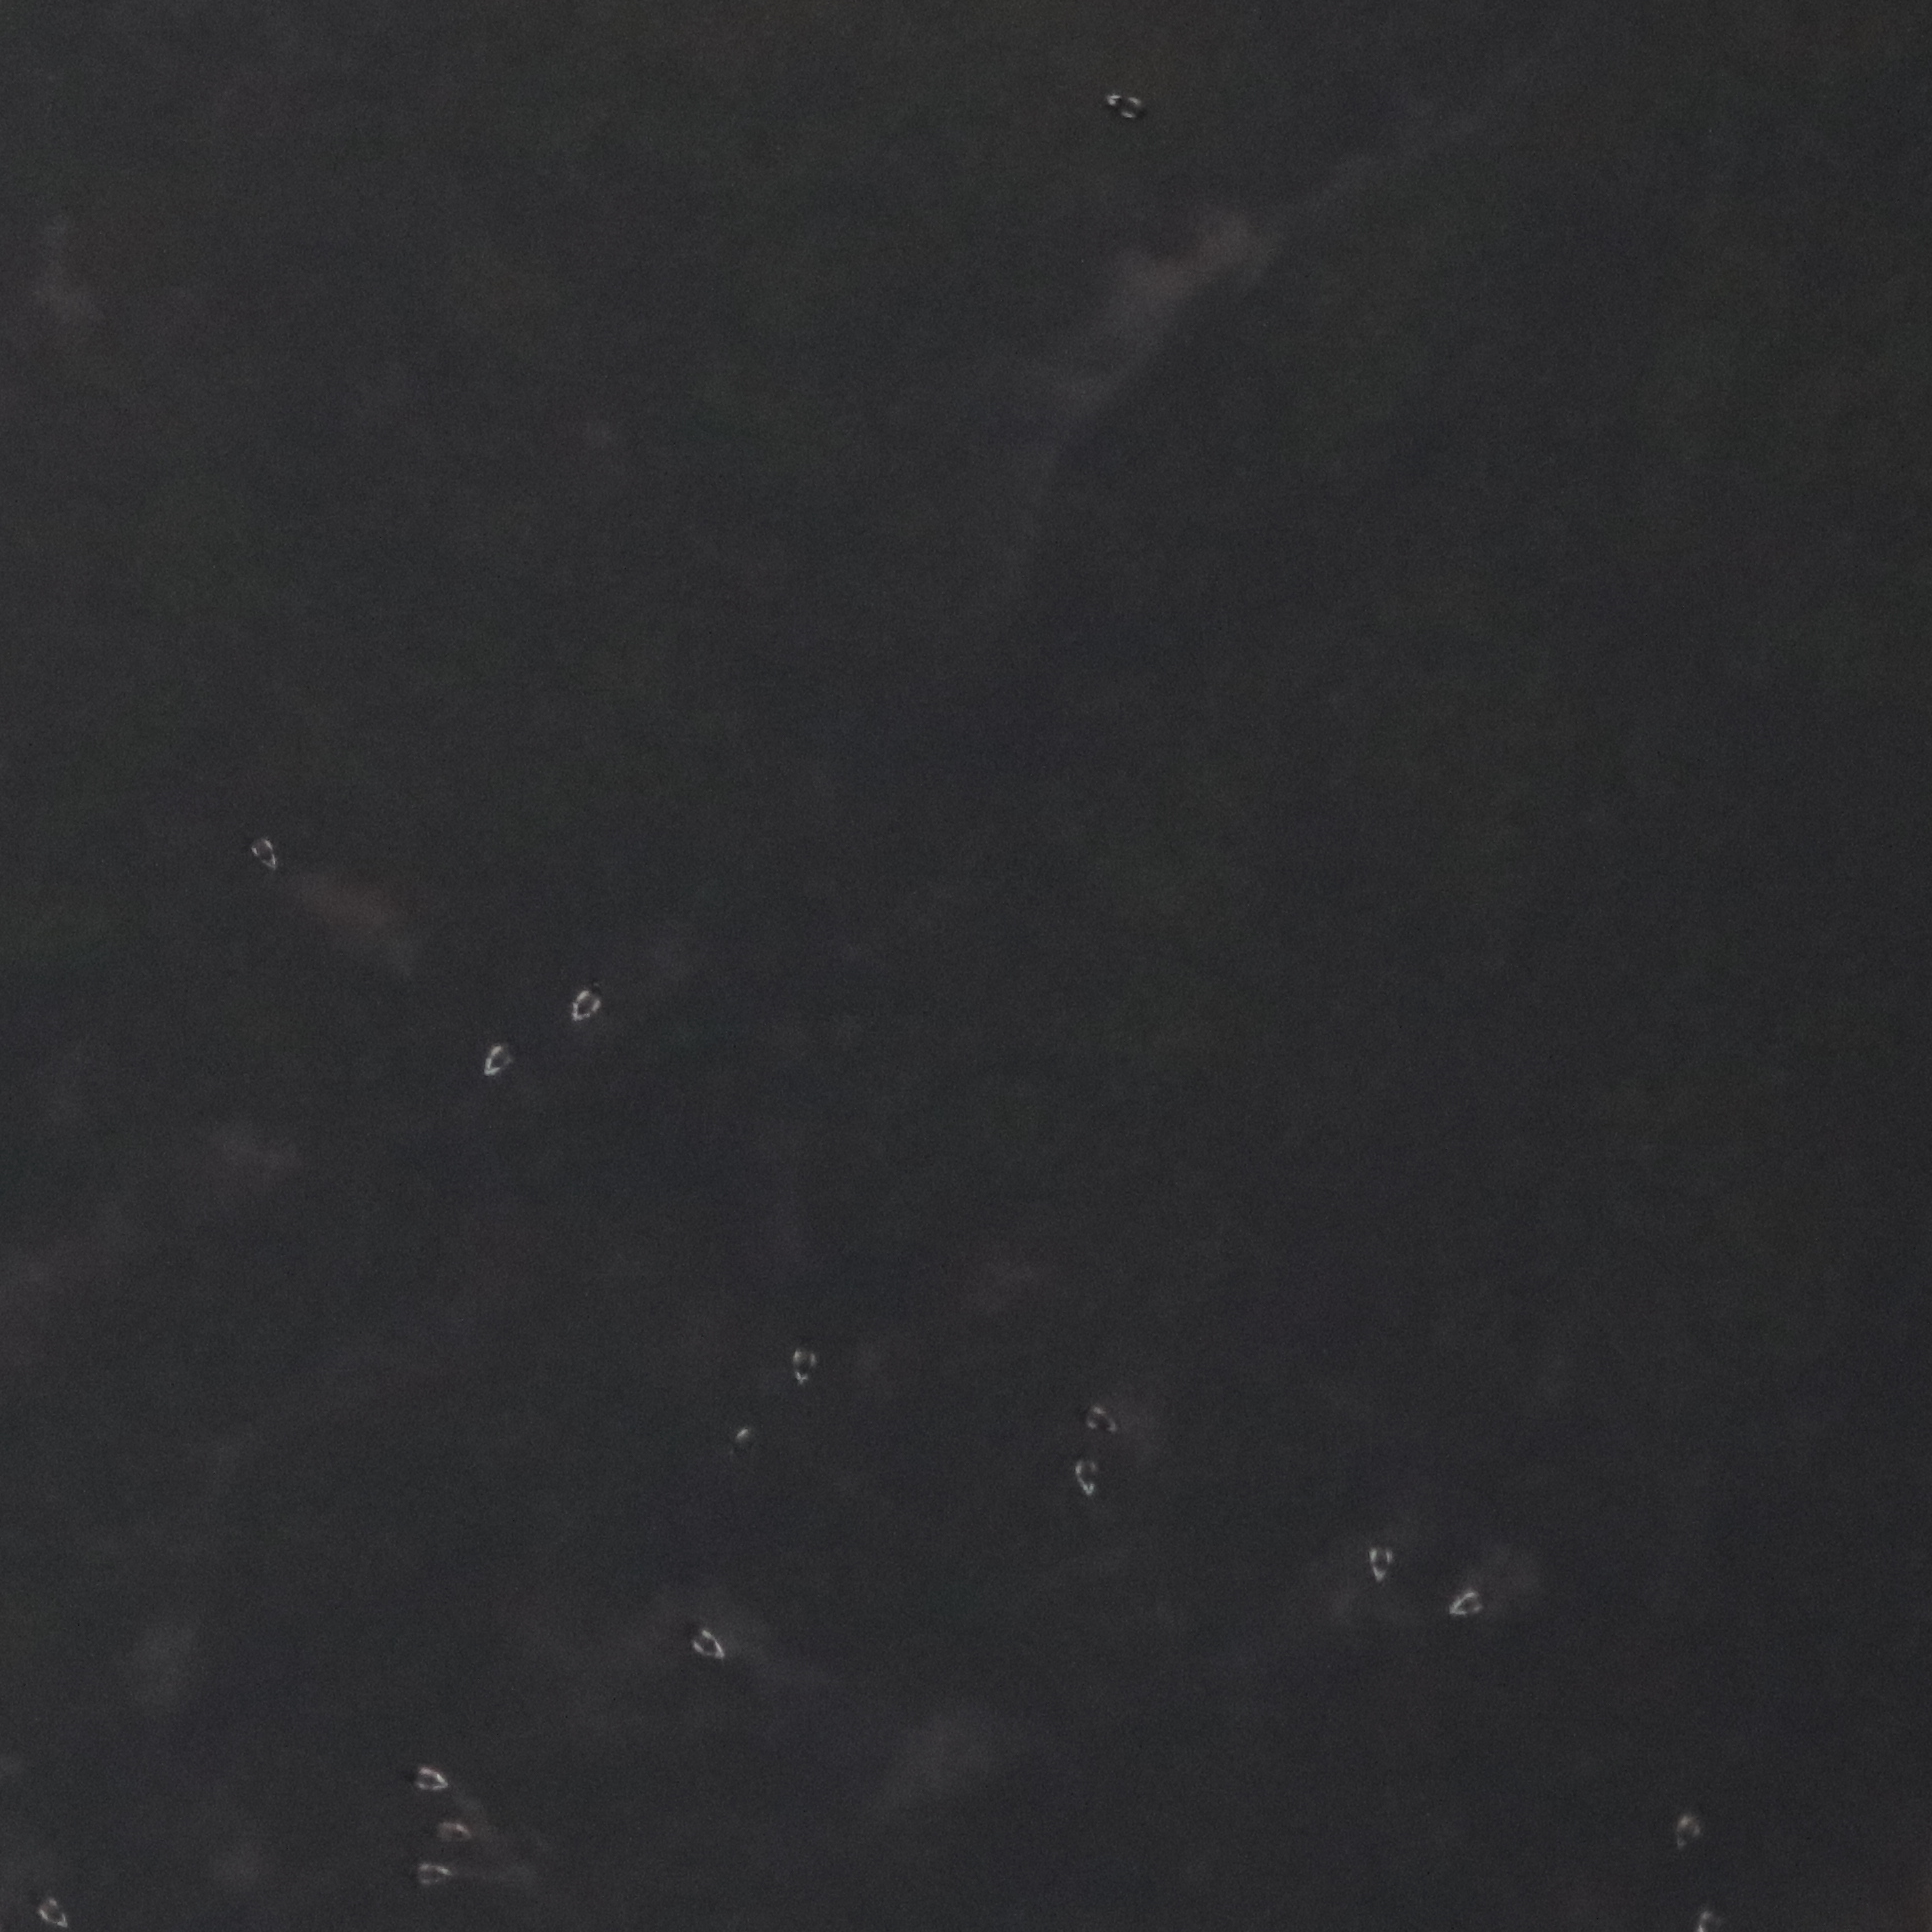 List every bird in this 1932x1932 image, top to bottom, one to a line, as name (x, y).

brant (1126, 108)
brant (265, 853)
brant (587, 1003)
brant (501, 1059)
brant (804, 1362)
brant (1097, 1419)
brant (1086, 1475)
brant (1382, 1562)
brant (1469, 1606)
brant (706, 1642)
brant (427, 1780)
brant (447, 1832)
brant (1686, 1834)
brant (435, 1872)
brant (52, 1912)
brant (1705, 1926)